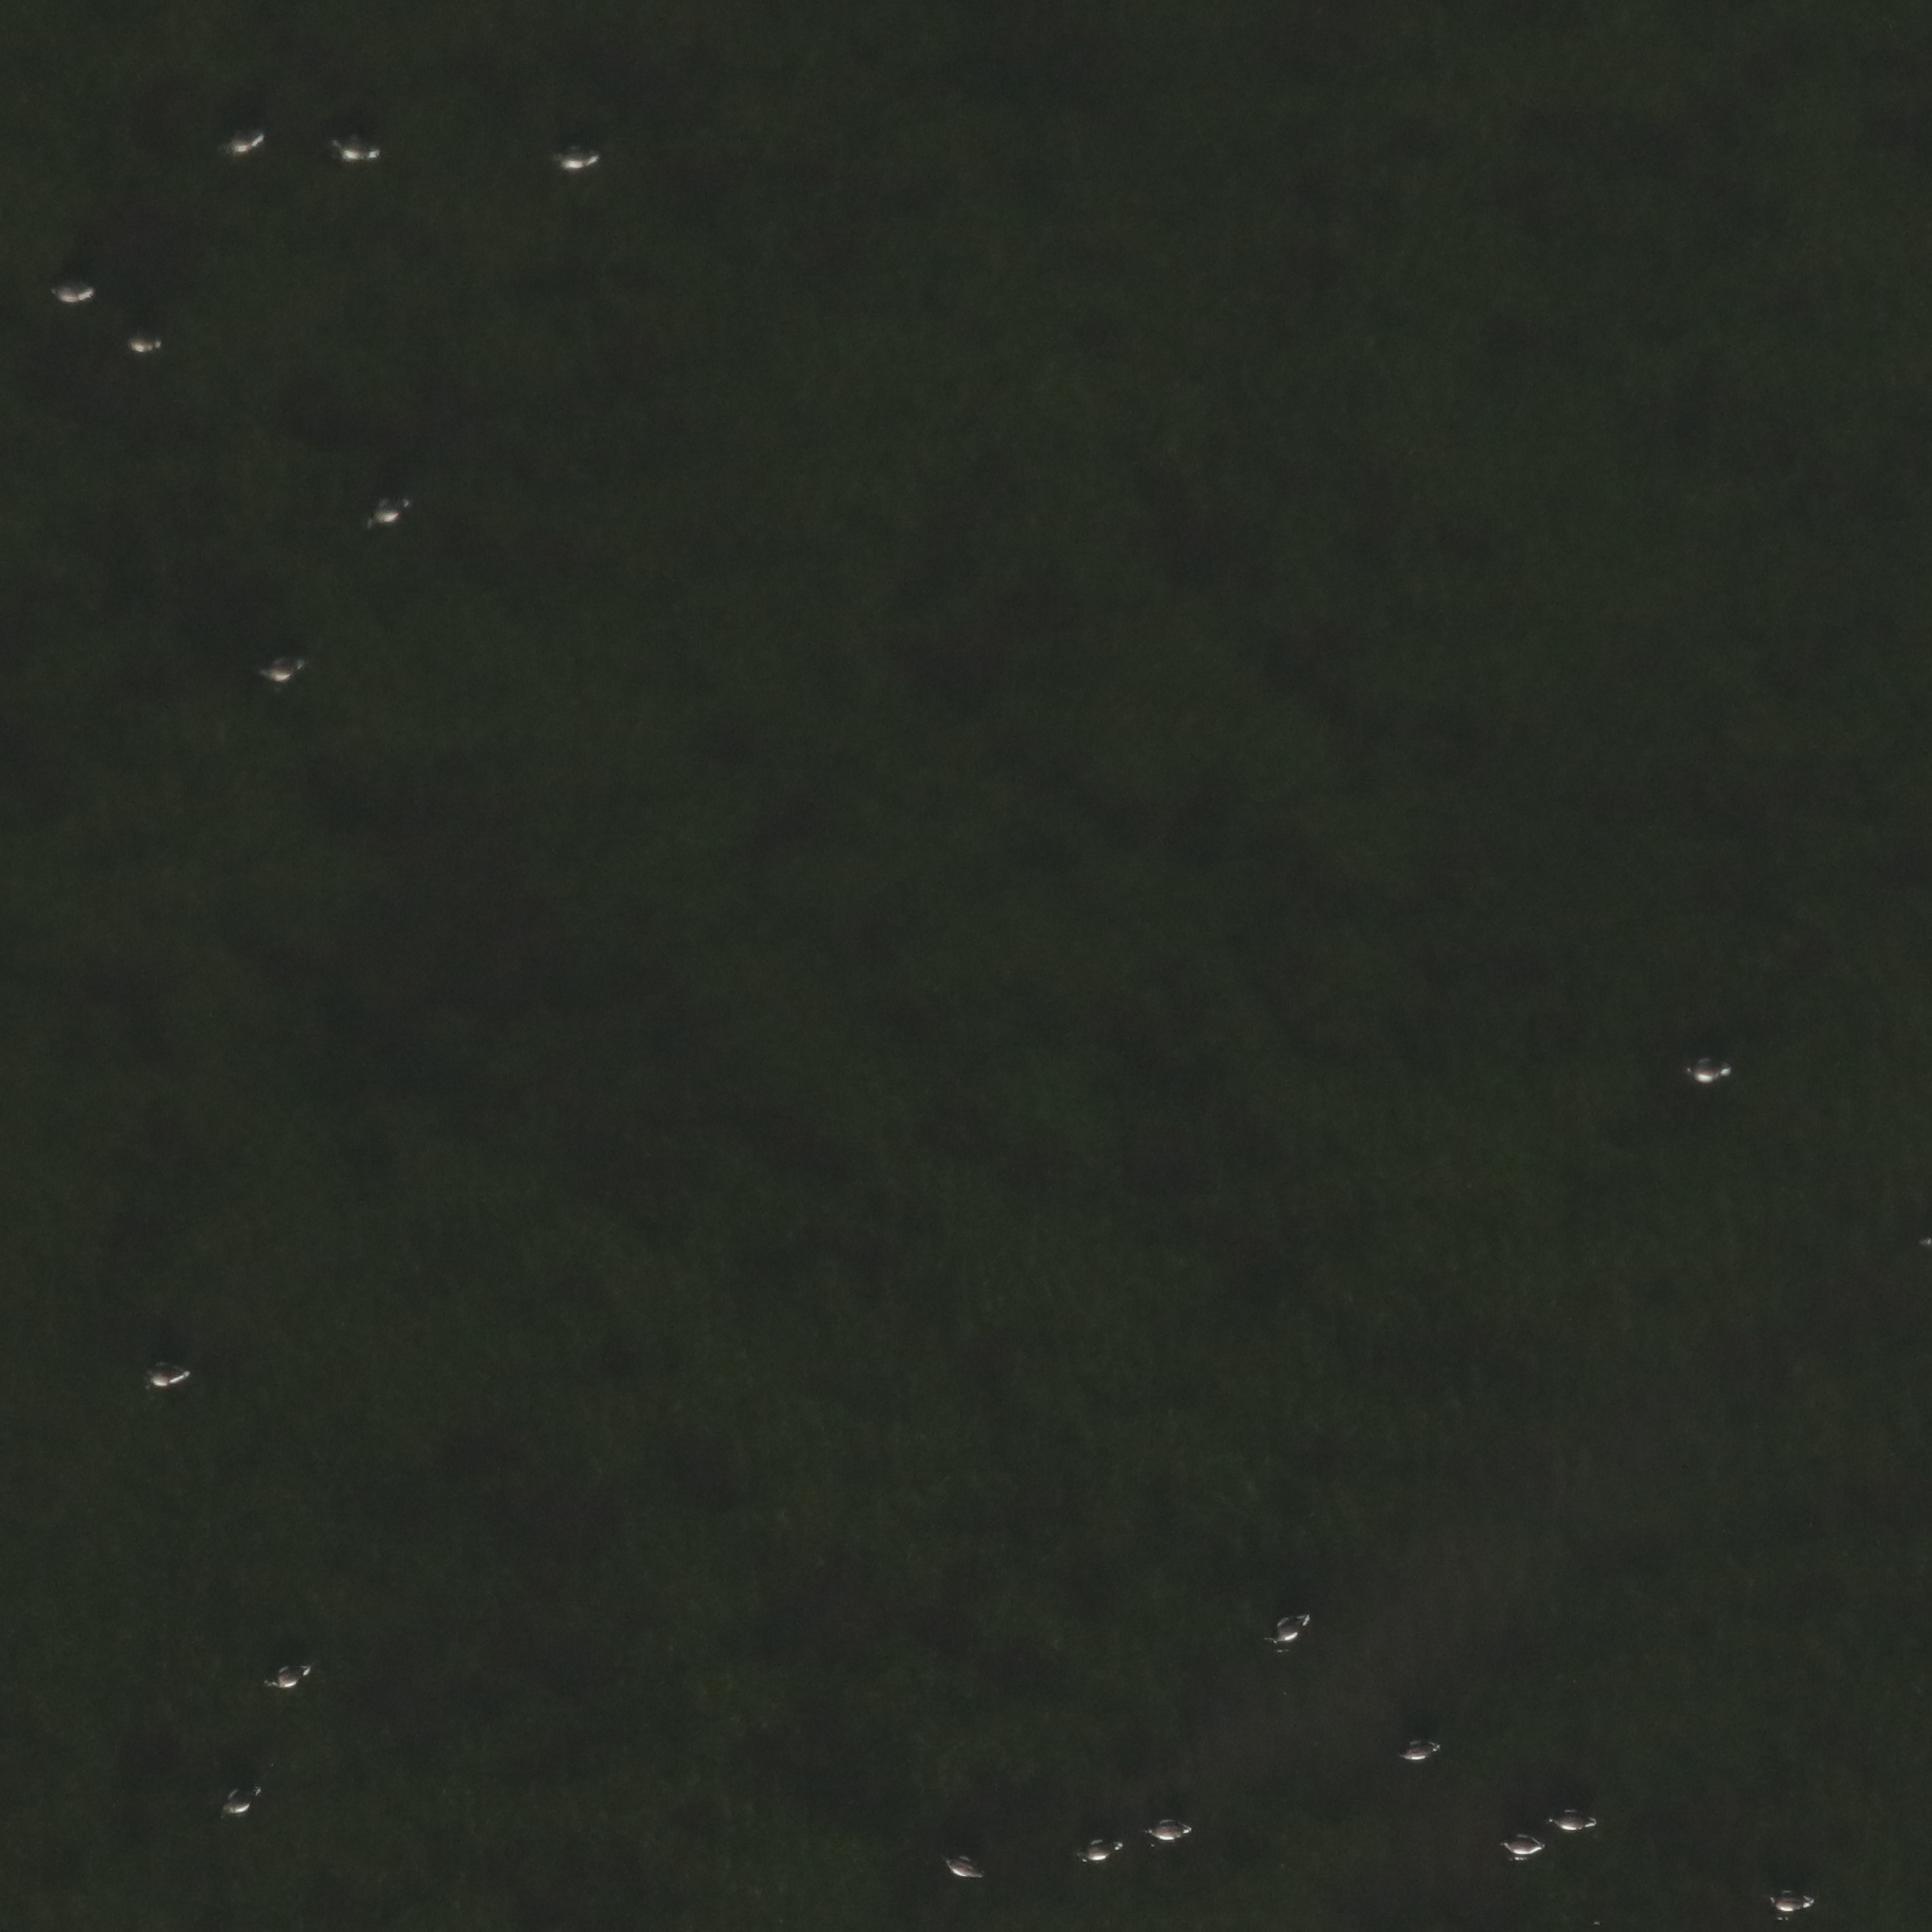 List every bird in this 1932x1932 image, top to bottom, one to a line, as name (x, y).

brant (242, 144)
brant (354, 149)
brant (574, 160)
brant (69, 290)
brant (141, 341)
brant (390, 509)
brant (281, 670)
brant (1706, 1071)
brant (166, 1377)
brant (1288, 1630)
brant (287, 1676)
brant (1418, 1750)
brant (237, 1801)
brant (1572, 1821)
brant (1171, 1830)
brant (1521, 1846)
brant (1098, 1850)
brant (962, 1867)
brant (1788, 1902)